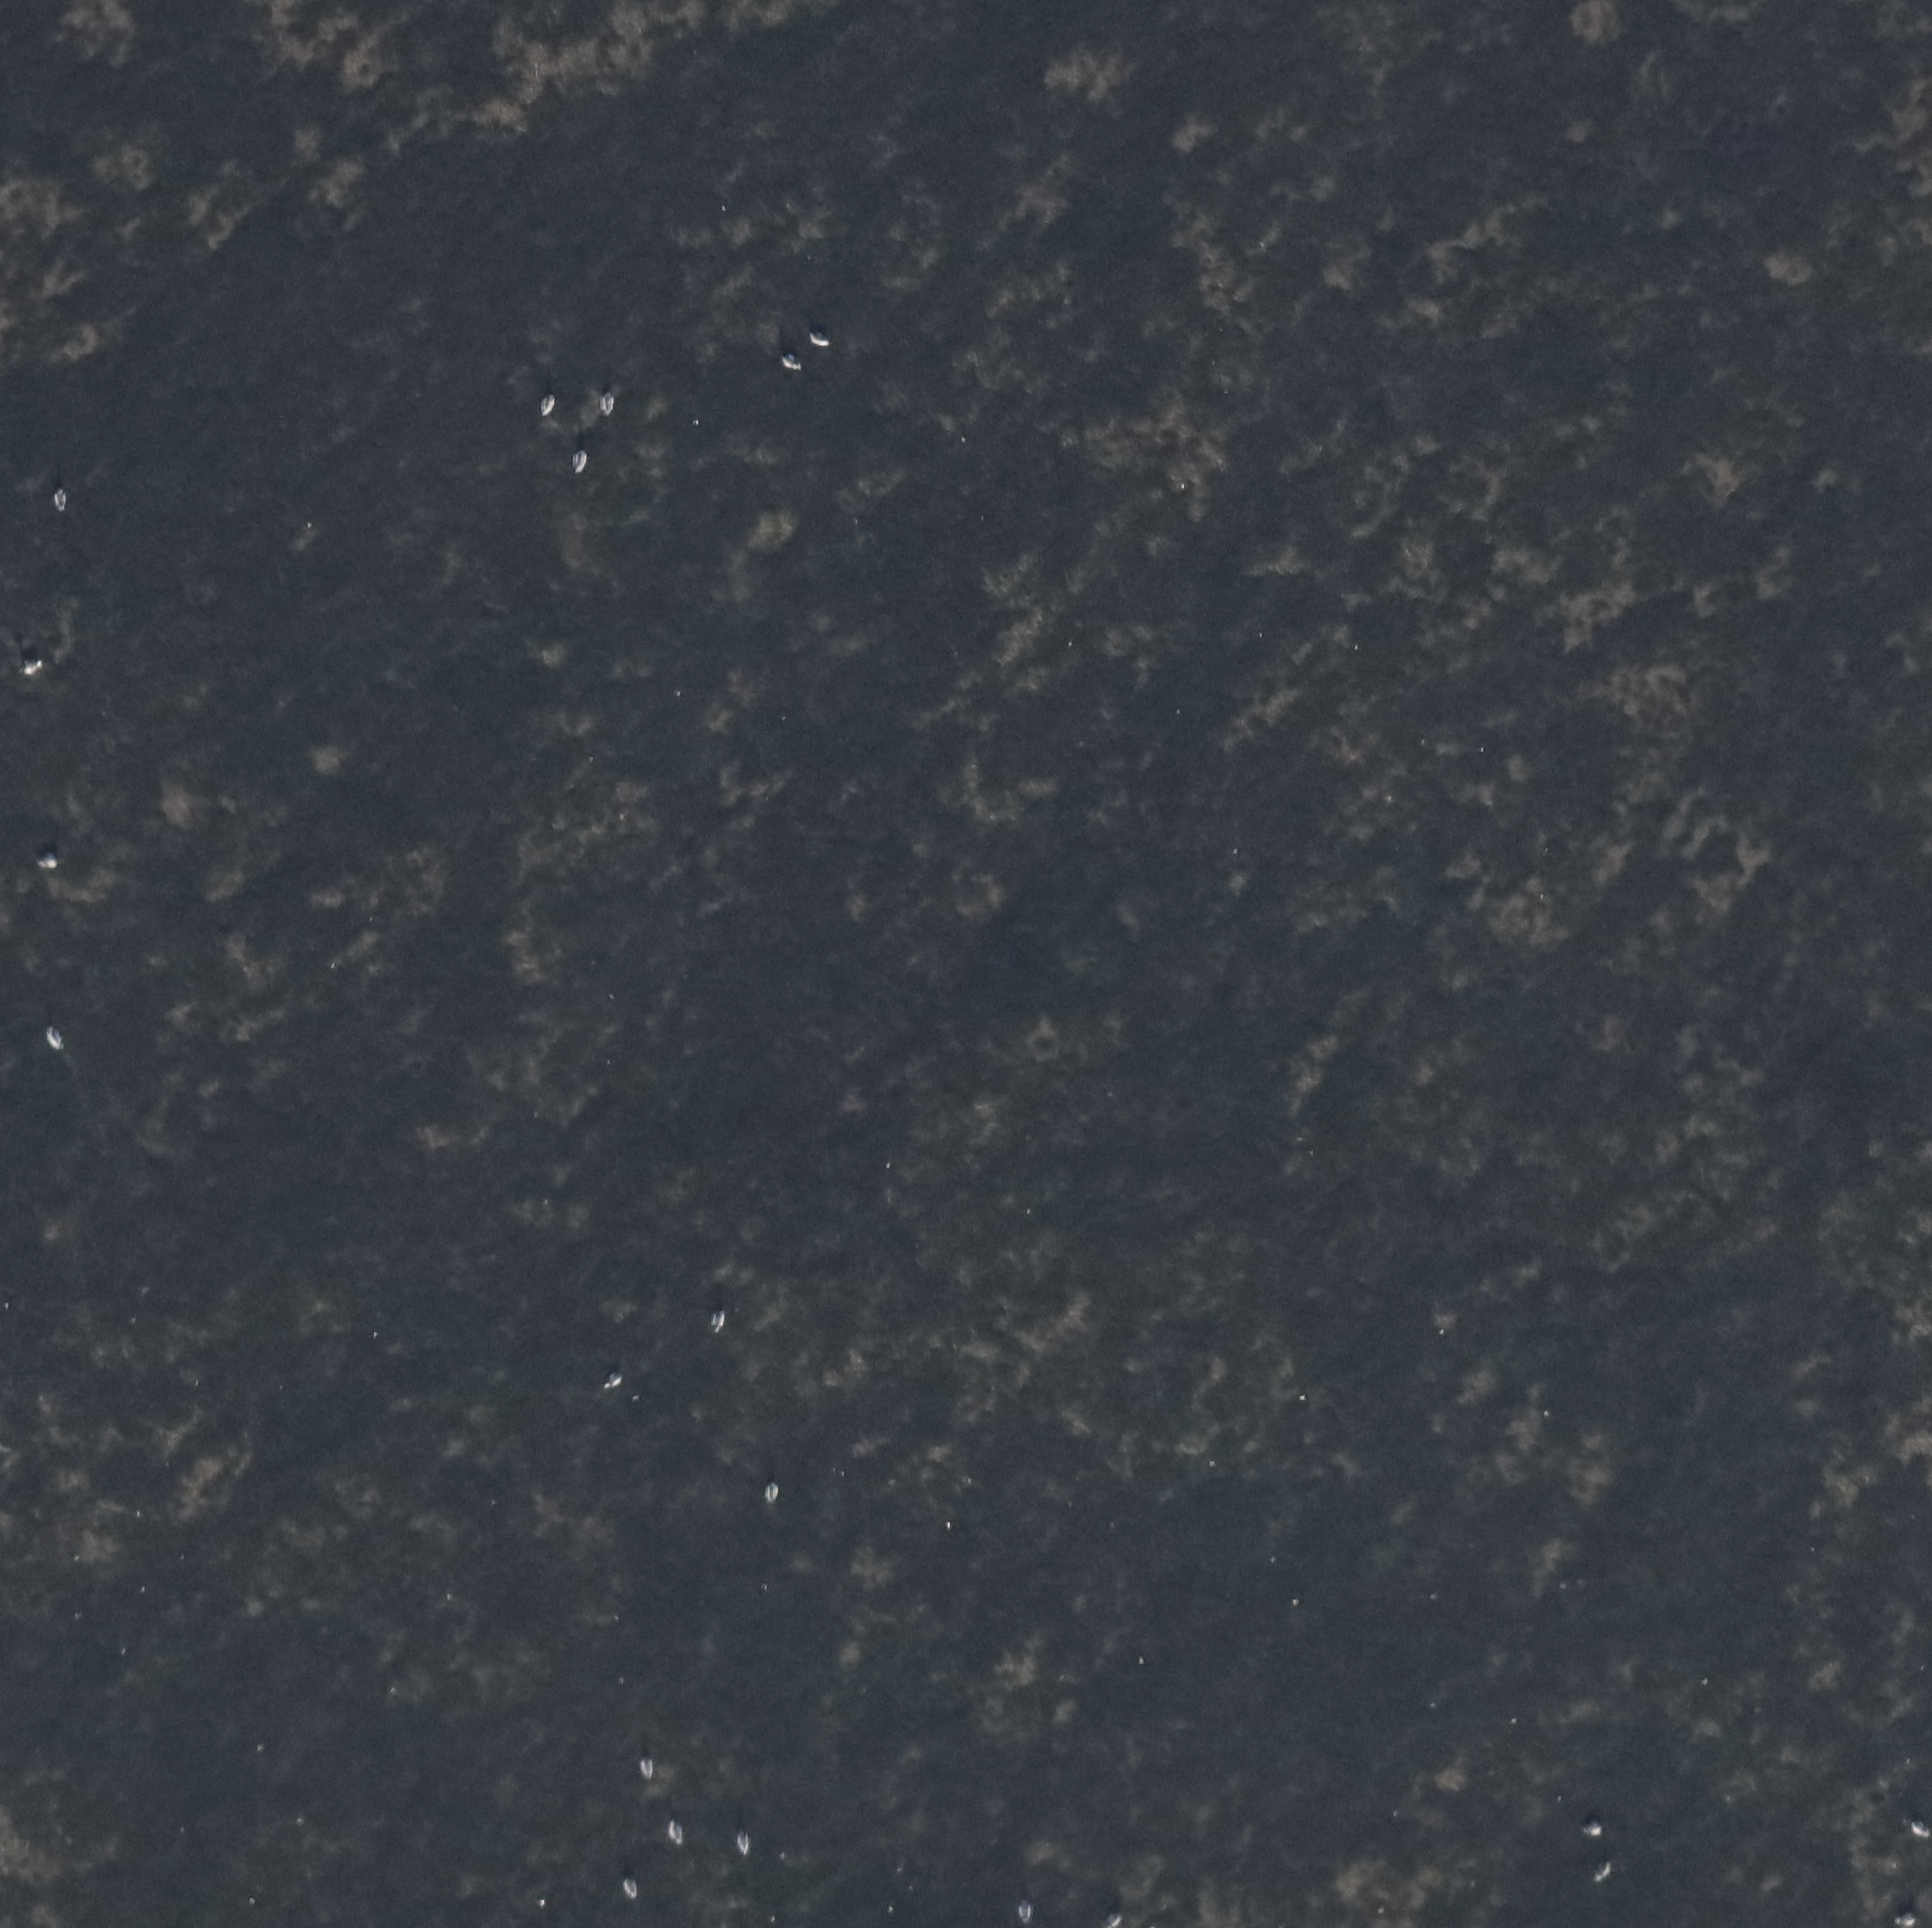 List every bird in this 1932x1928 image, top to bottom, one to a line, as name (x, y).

brant (817, 336)
brant (792, 365)
brant (607, 403)
brant (549, 405)
brant (578, 459)
brant (61, 497)
brant (28, 666)
brant (47, 863)
brant (57, 1037)
brant (718, 1320)
brant (614, 1380)
brant (773, 1490)
brant (648, 1761)
brant (1919, 1827)
brant (680, 1828)
brant (1593, 1829)
brant (742, 1844)
brant (1599, 1871)
brant (629, 1888)
brant (1024, 1911)
brant (1112, 1920)
brant (1905, 1920)